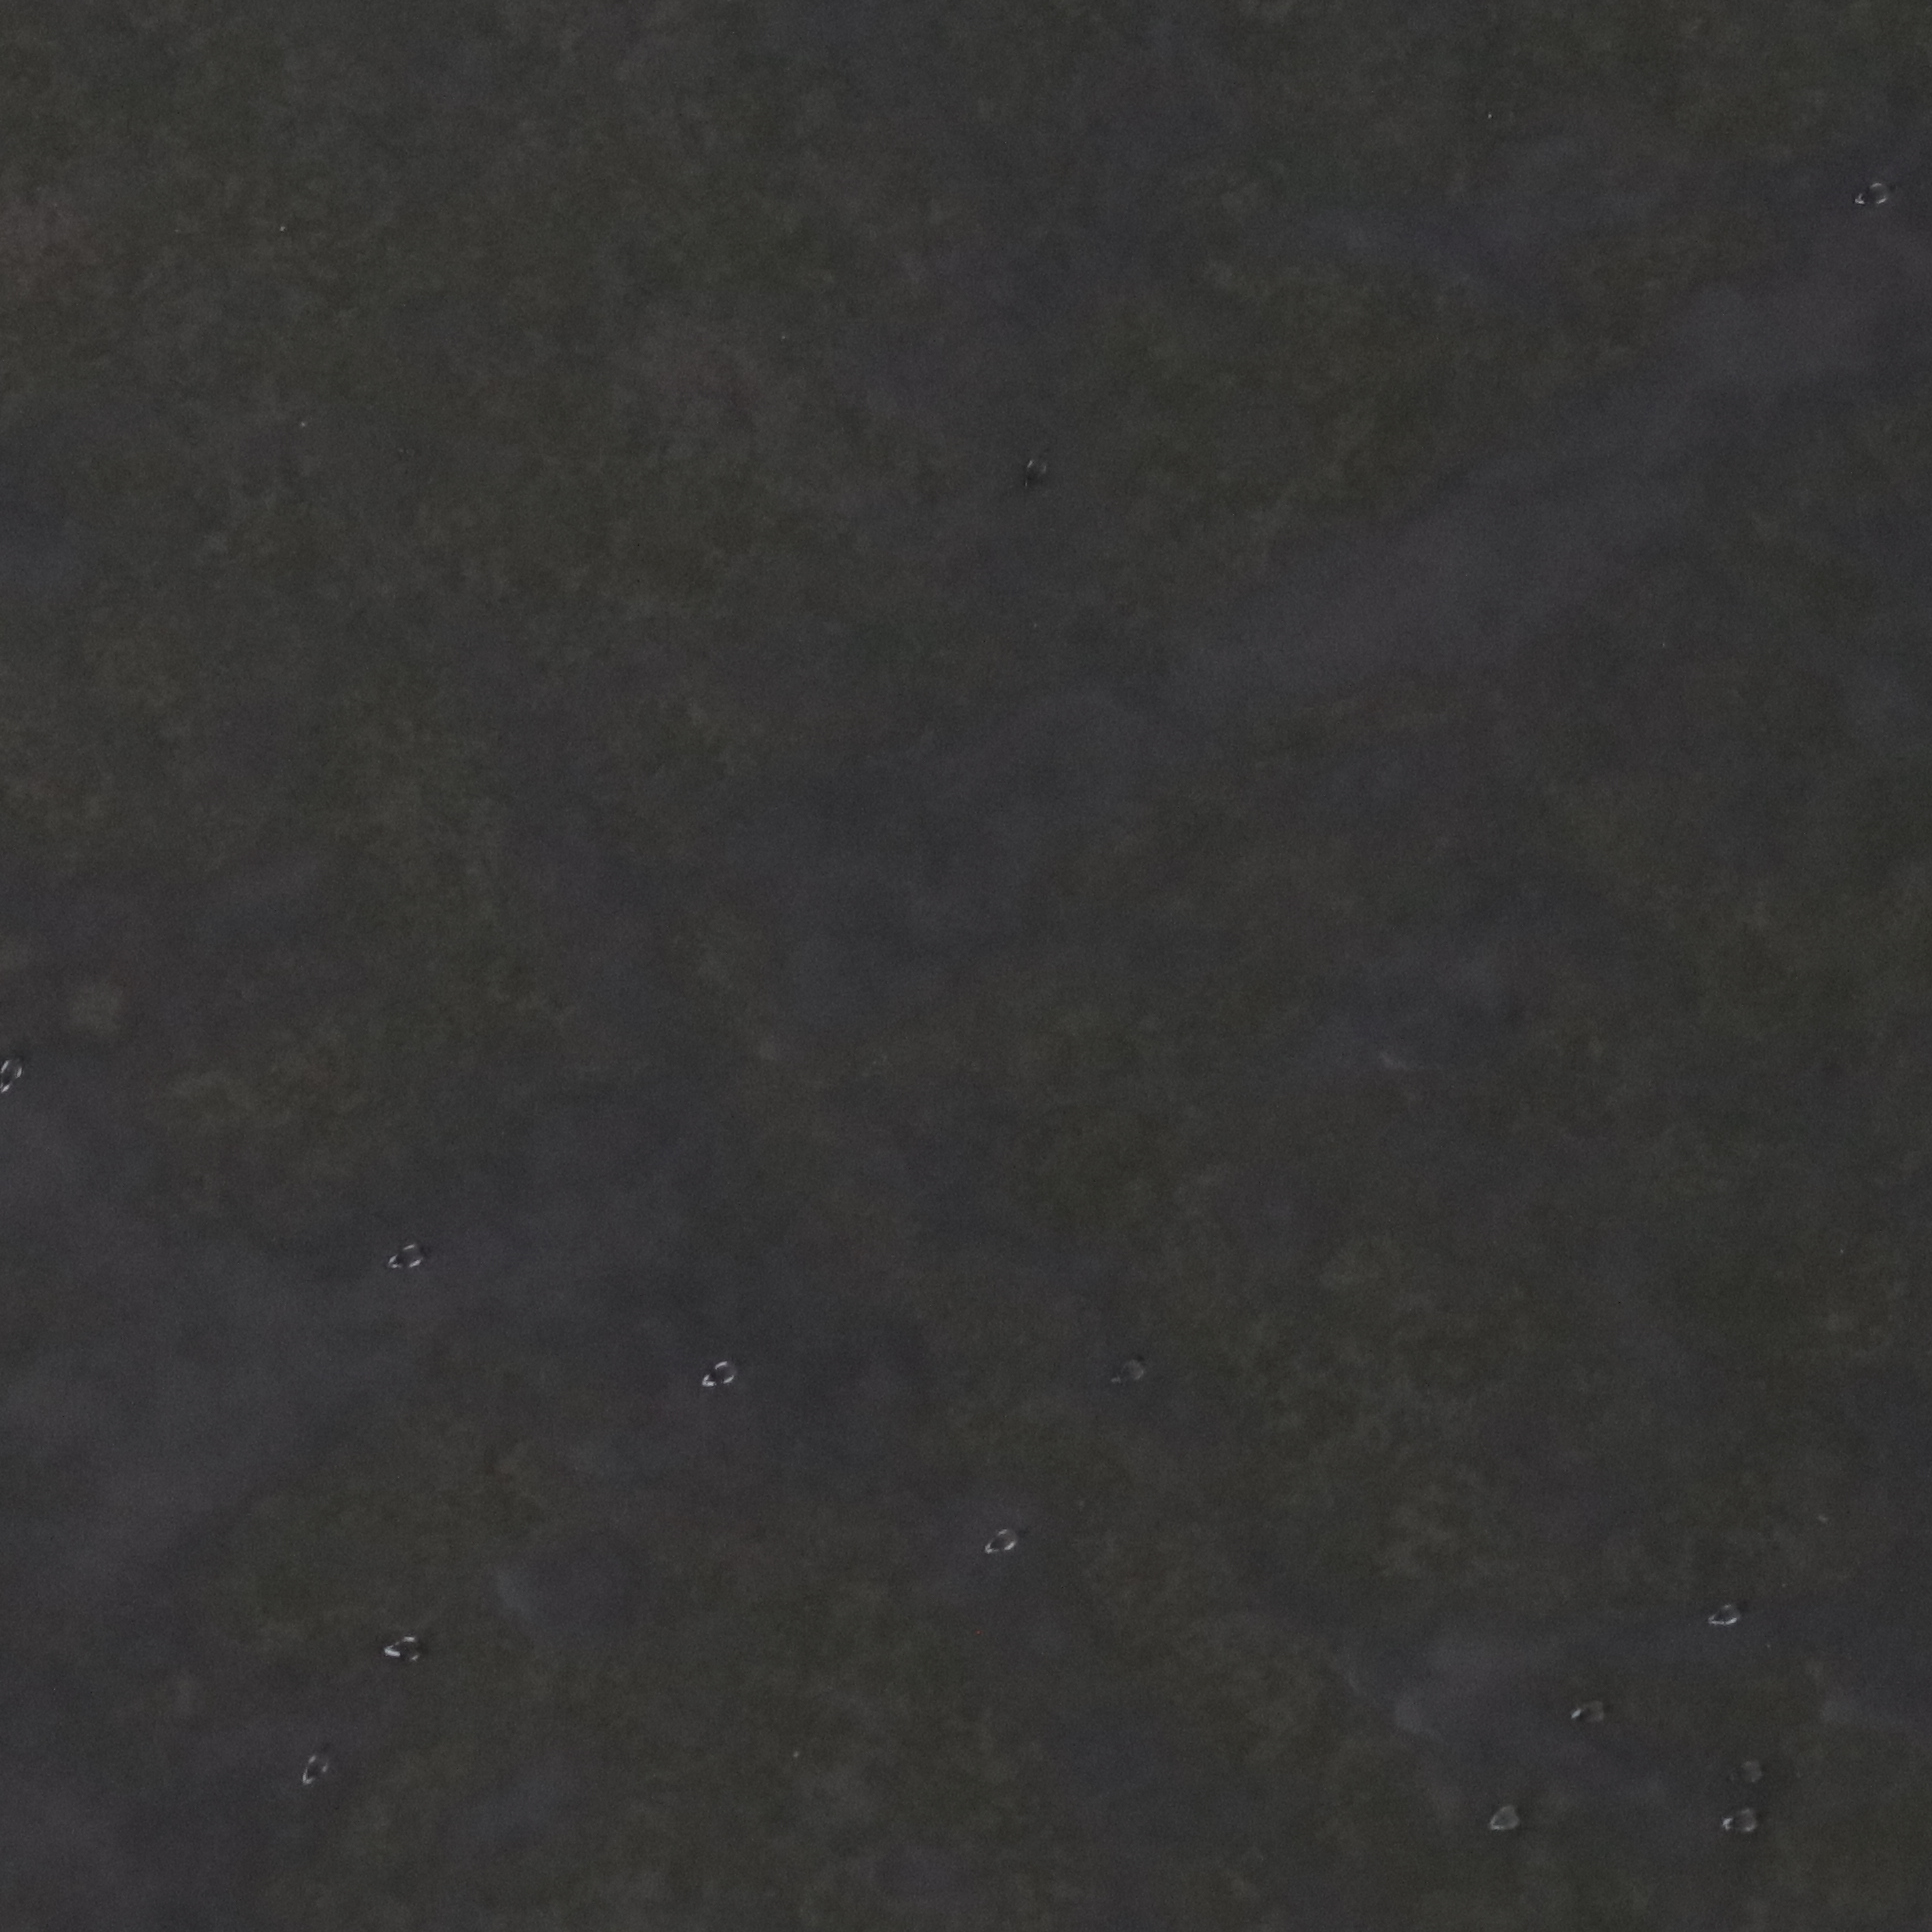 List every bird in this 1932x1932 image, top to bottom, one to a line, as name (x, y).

brant (1874, 195)
brant (1037, 469)
brant (11, 1073)
brant (411, 1257)
brant (1130, 1369)
brant (720, 1375)
brant (1004, 1541)
brant (1725, 1614)
brant (409, 1648)
brant (1594, 1715)
brant (1749, 1767)
brant (316, 1768)
brant (1507, 1819)
brant (1743, 1821)